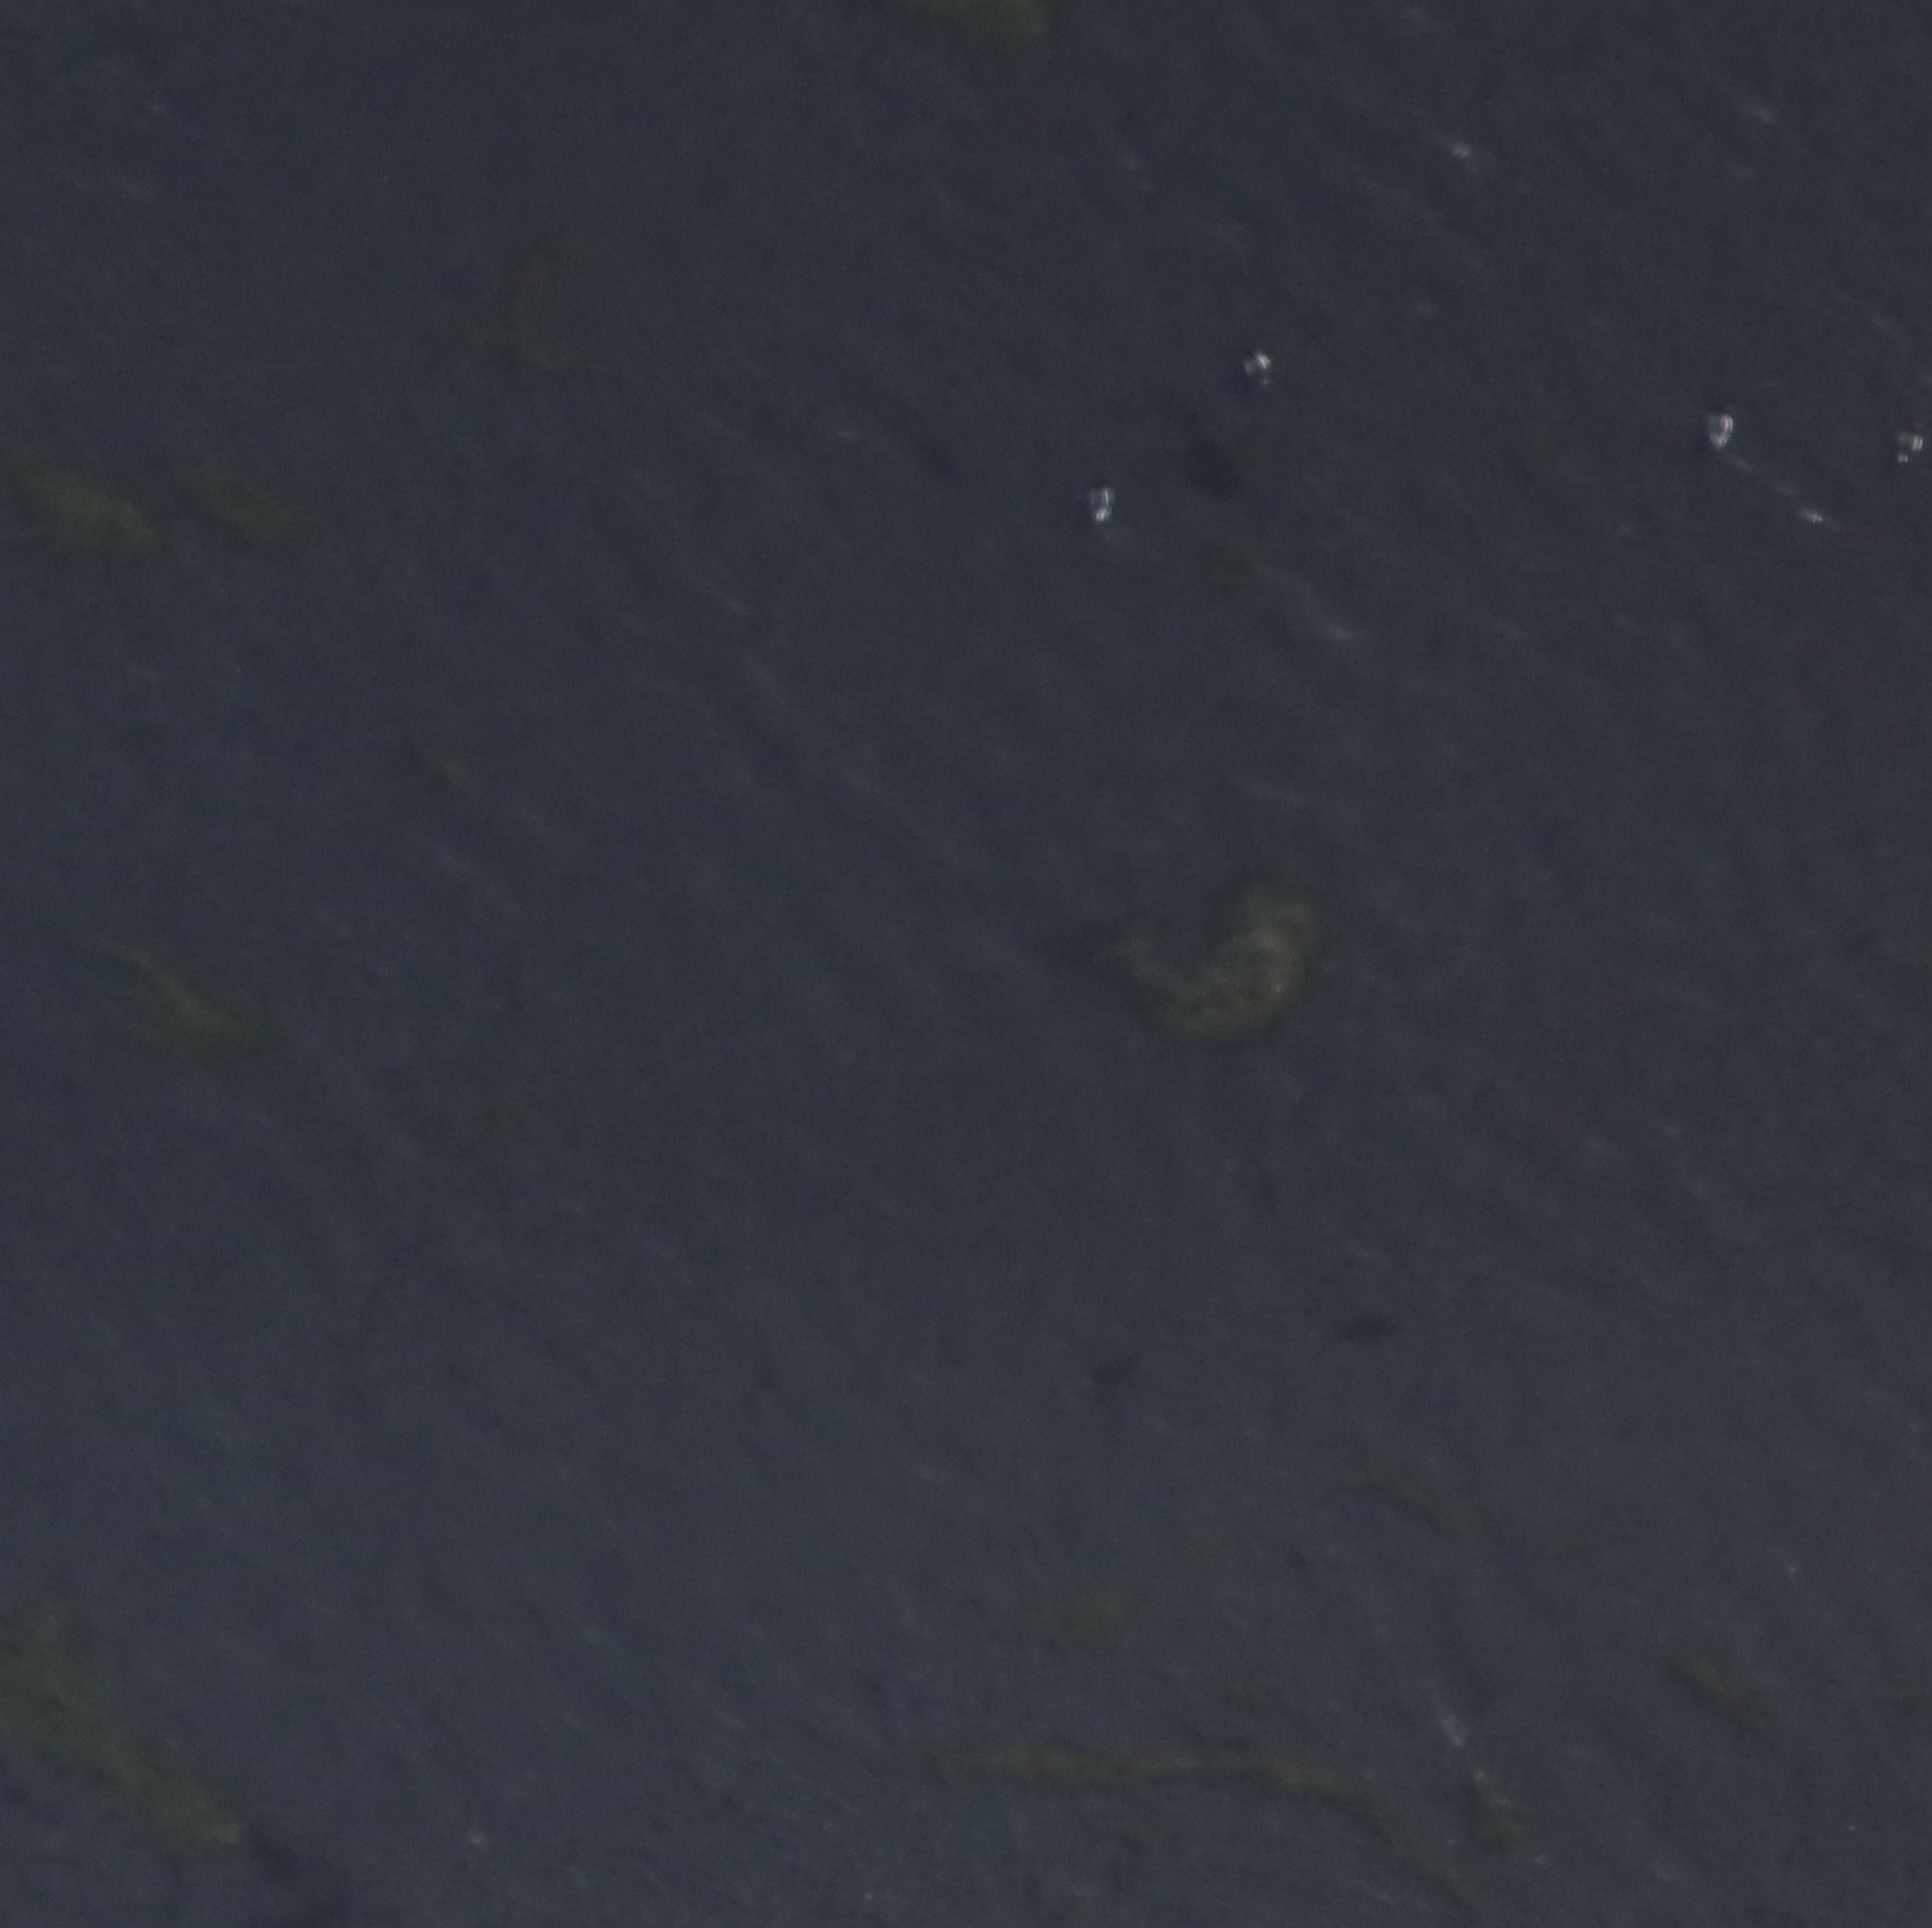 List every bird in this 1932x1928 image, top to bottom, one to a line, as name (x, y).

brant (1255, 363)
brant (1725, 426)
brant (1913, 445)
brant (1104, 500)